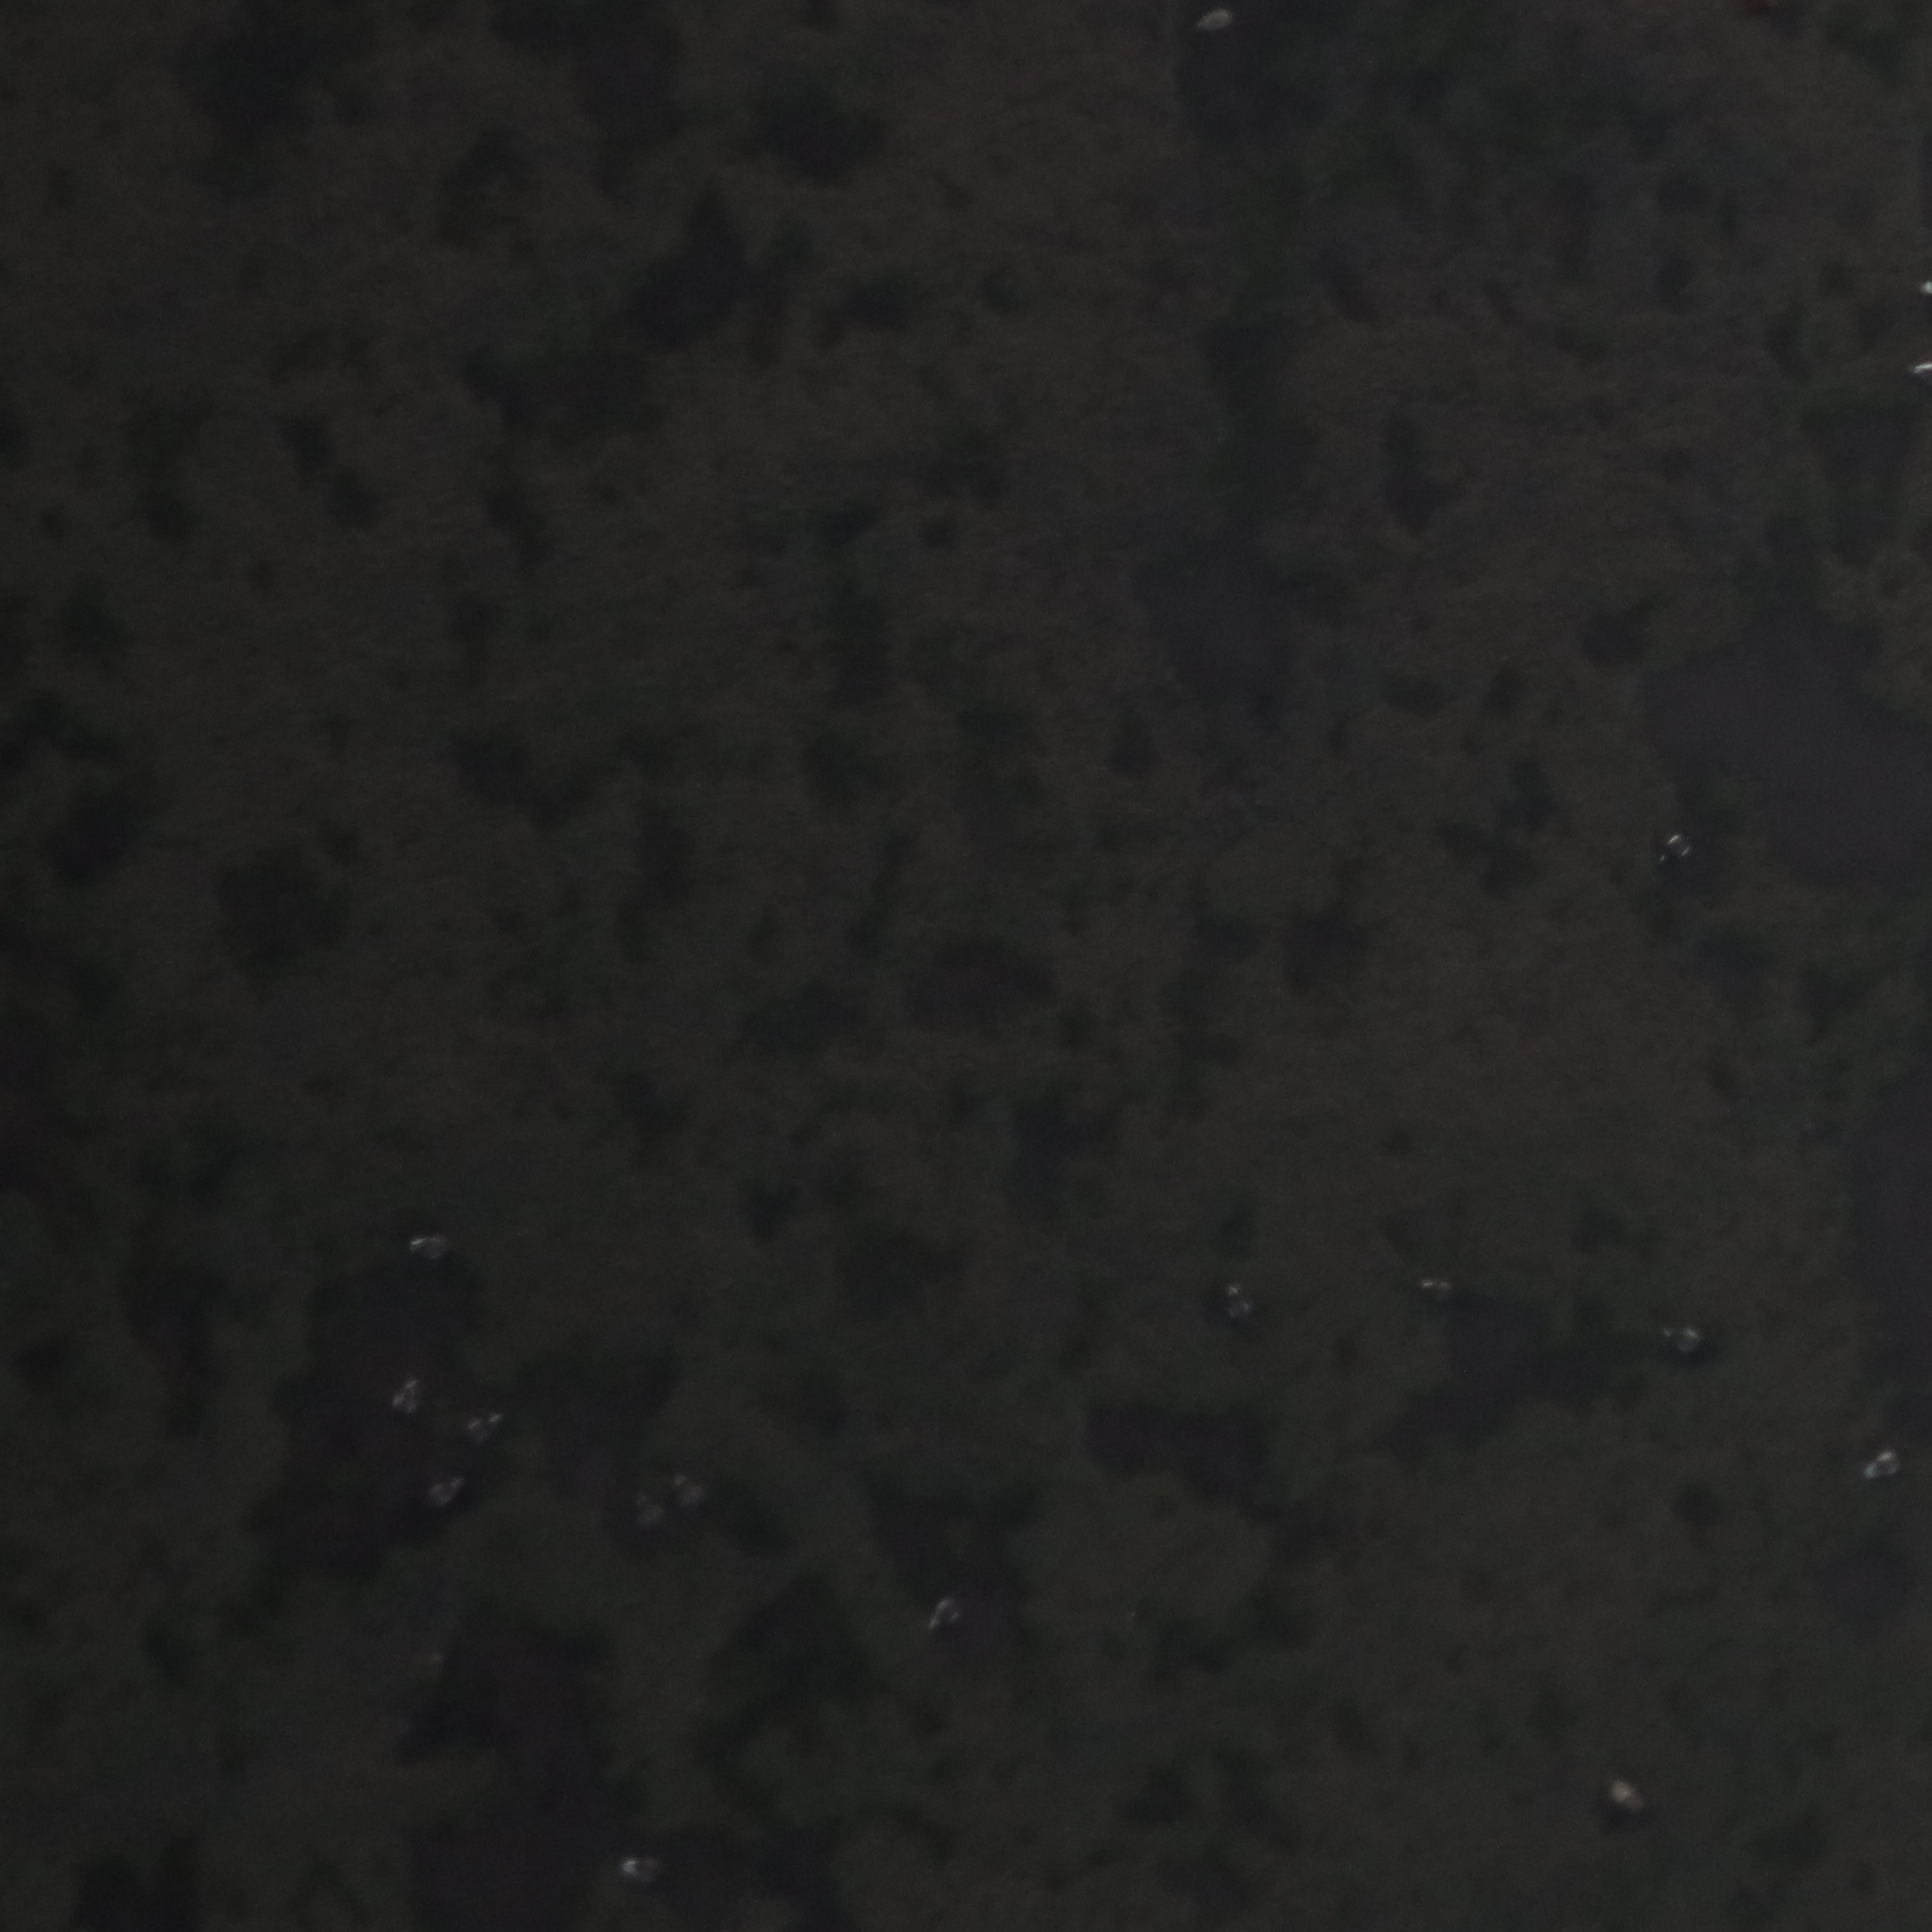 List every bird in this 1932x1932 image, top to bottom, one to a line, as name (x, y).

brant (1212, 20)
brant (1927, 374)
brant (1682, 846)
brant (440, 1245)
brant (1438, 1282)
brant (1234, 1304)
brant (1686, 1335)
brant (407, 1398)
brant (479, 1427)
brant (1887, 1464)
brant (449, 1483)
brant (689, 1491)
brant (641, 1512)
brant (953, 1613)
brant (1617, 1797)
brant (647, 1868)